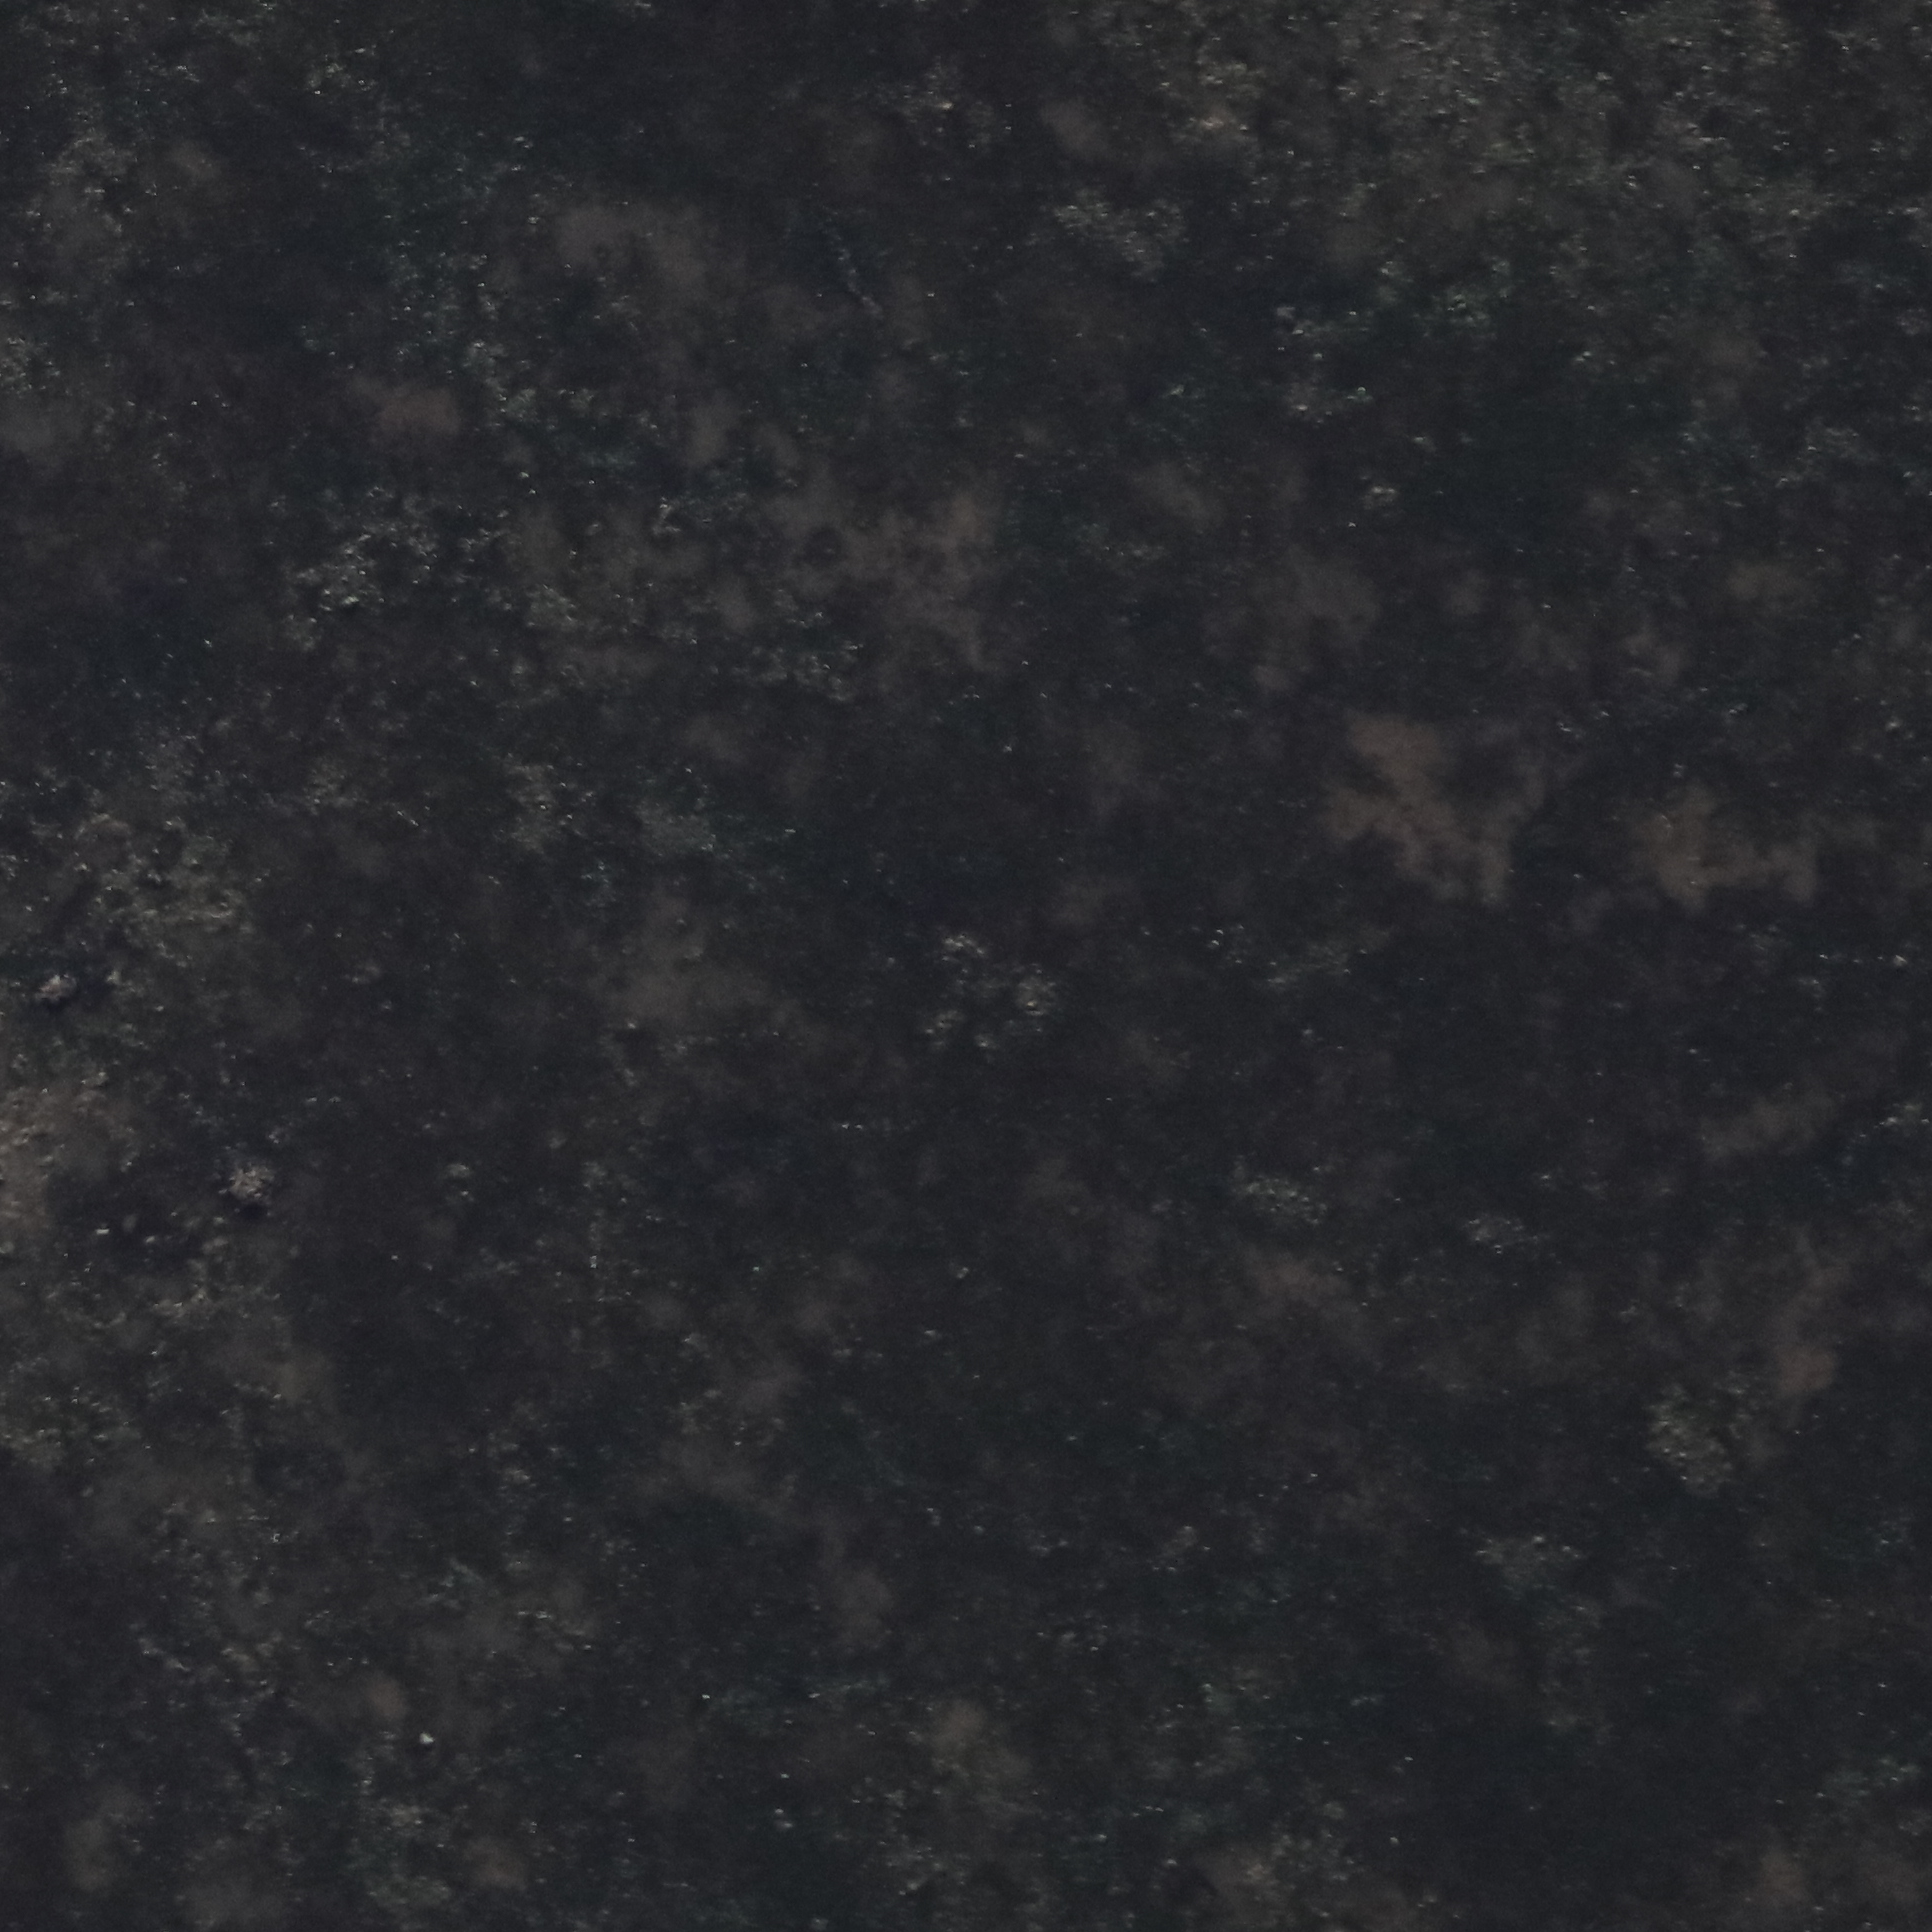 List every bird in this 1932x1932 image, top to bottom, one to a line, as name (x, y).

None